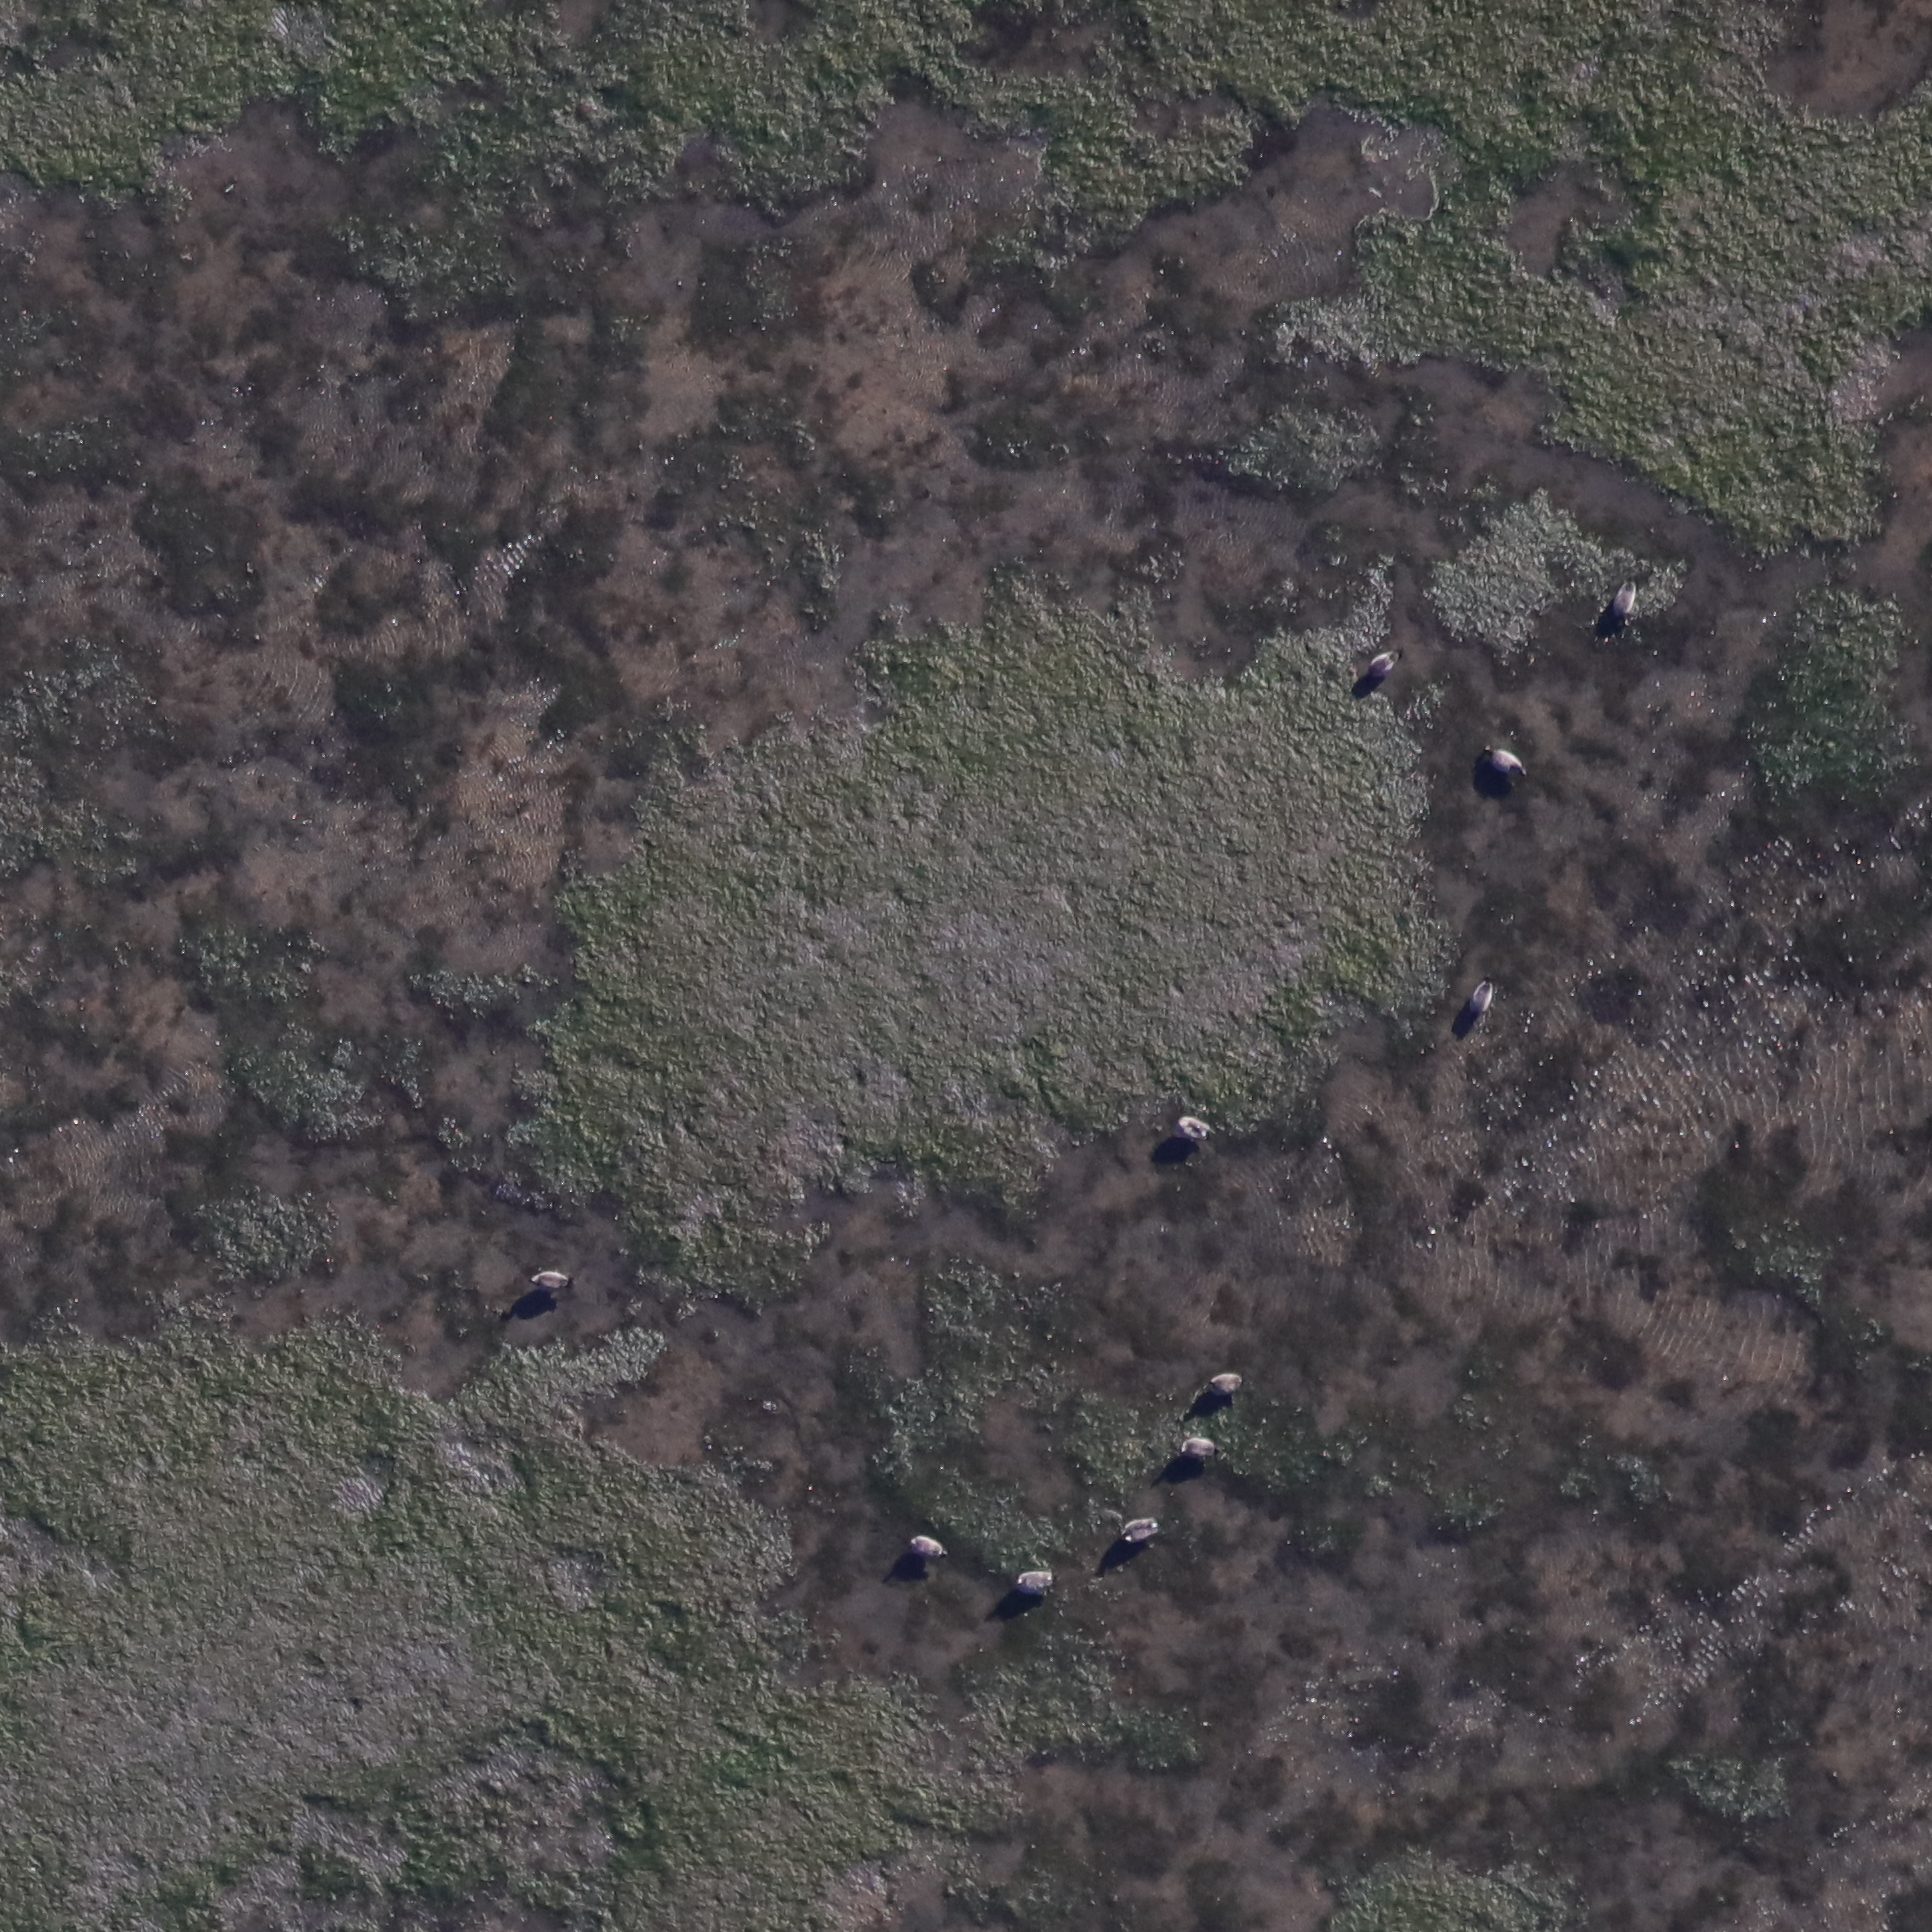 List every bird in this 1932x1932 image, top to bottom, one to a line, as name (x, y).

Canada goose (1626, 600)
Canada goose (1387, 662)
Canada goose (1508, 760)
Canada goose (1479, 1004)
Canada goose (1193, 1130)
Canada goose (546, 1277)
Canada goose (1225, 1382)
Canada goose (1197, 1451)
Canada goose (1136, 1528)
Canada goose (925, 1548)
Canada goose (1026, 1579)